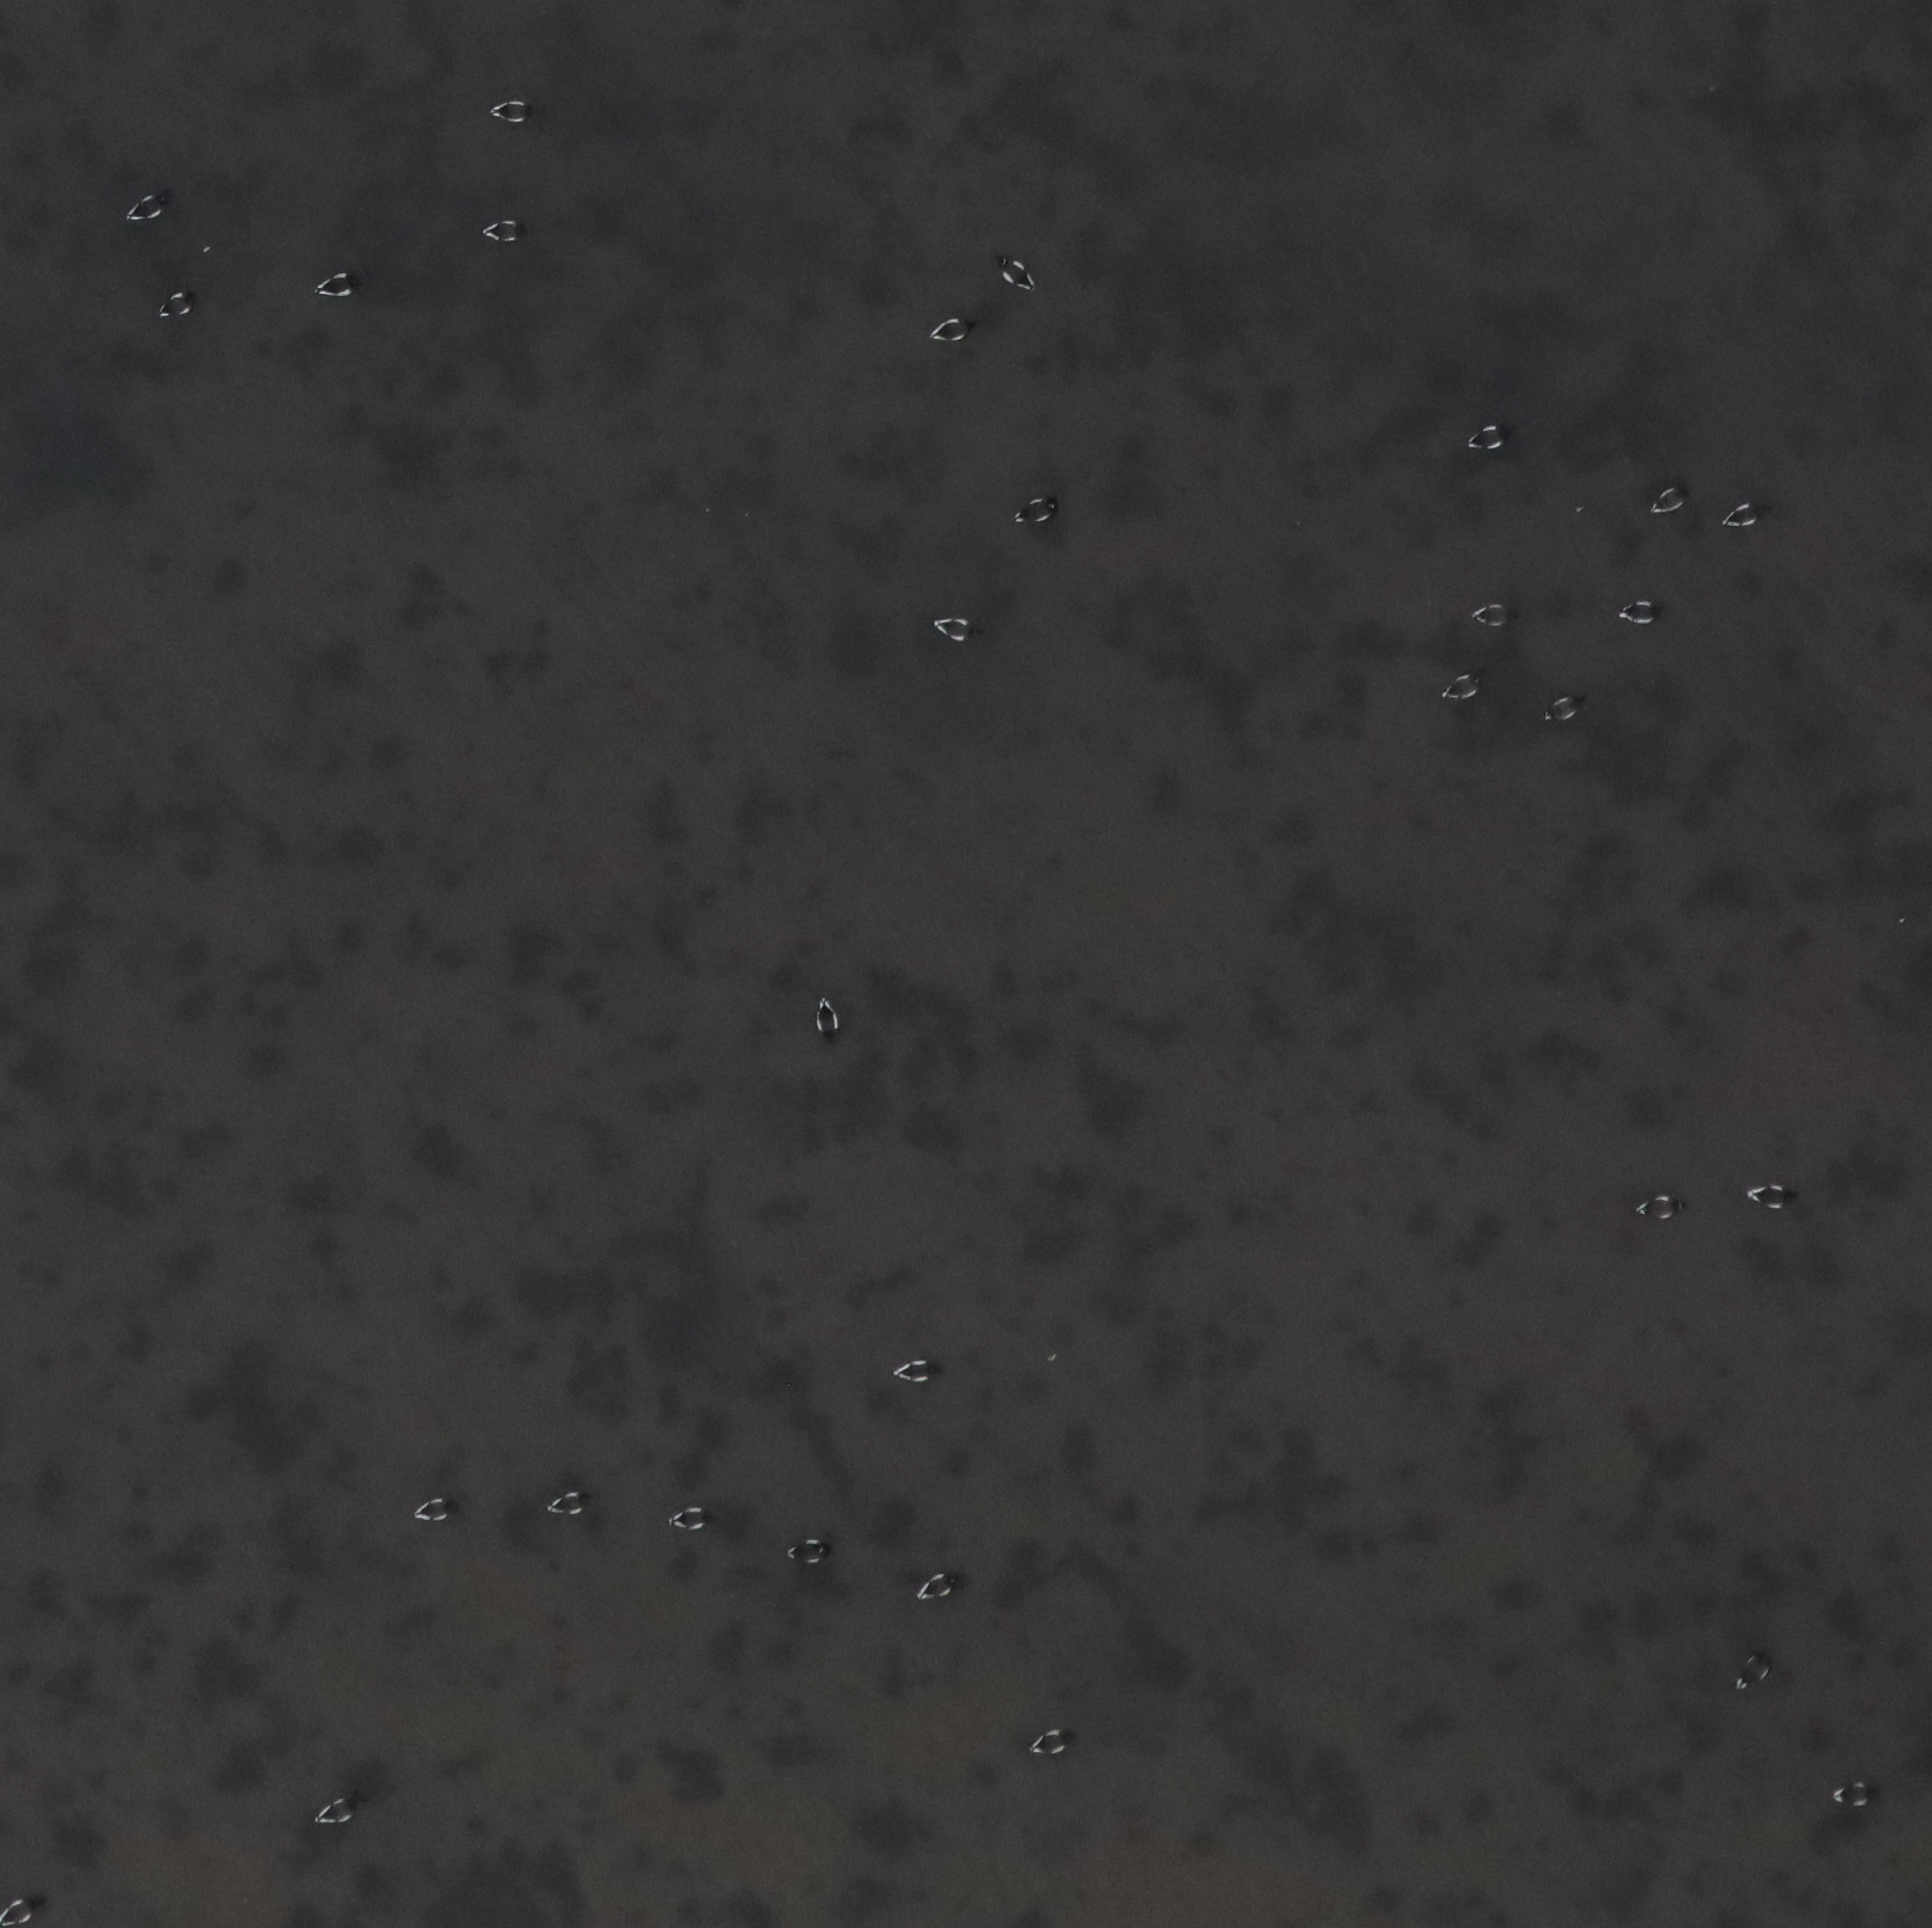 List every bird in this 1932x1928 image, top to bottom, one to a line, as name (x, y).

brant (513, 111)
brant (148, 208)
brant (504, 229)
brant (1018, 275)
brant (338, 286)
brant (176, 303)
brant (954, 330)
brant (1488, 439)
brant (1668, 500)
brant (1038, 509)
brant (1742, 516)
brant (1639, 613)
brant (1493, 616)
brant (958, 628)
brant (1462, 687)
brant (1562, 708)
brant (826, 1020)
brant (1771, 1196)
brant (1661, 1207)
brant (914, 1370)
brant (570, 1504)
brant (435, 1510)
brant (691, 1518)
brant (808, 1553)
brant (938, 1586)
brant (1753, 1671)
brant (1051, 1742)
brant (1855, 1794)
brant (339, 1809)
brant (15, 1912)